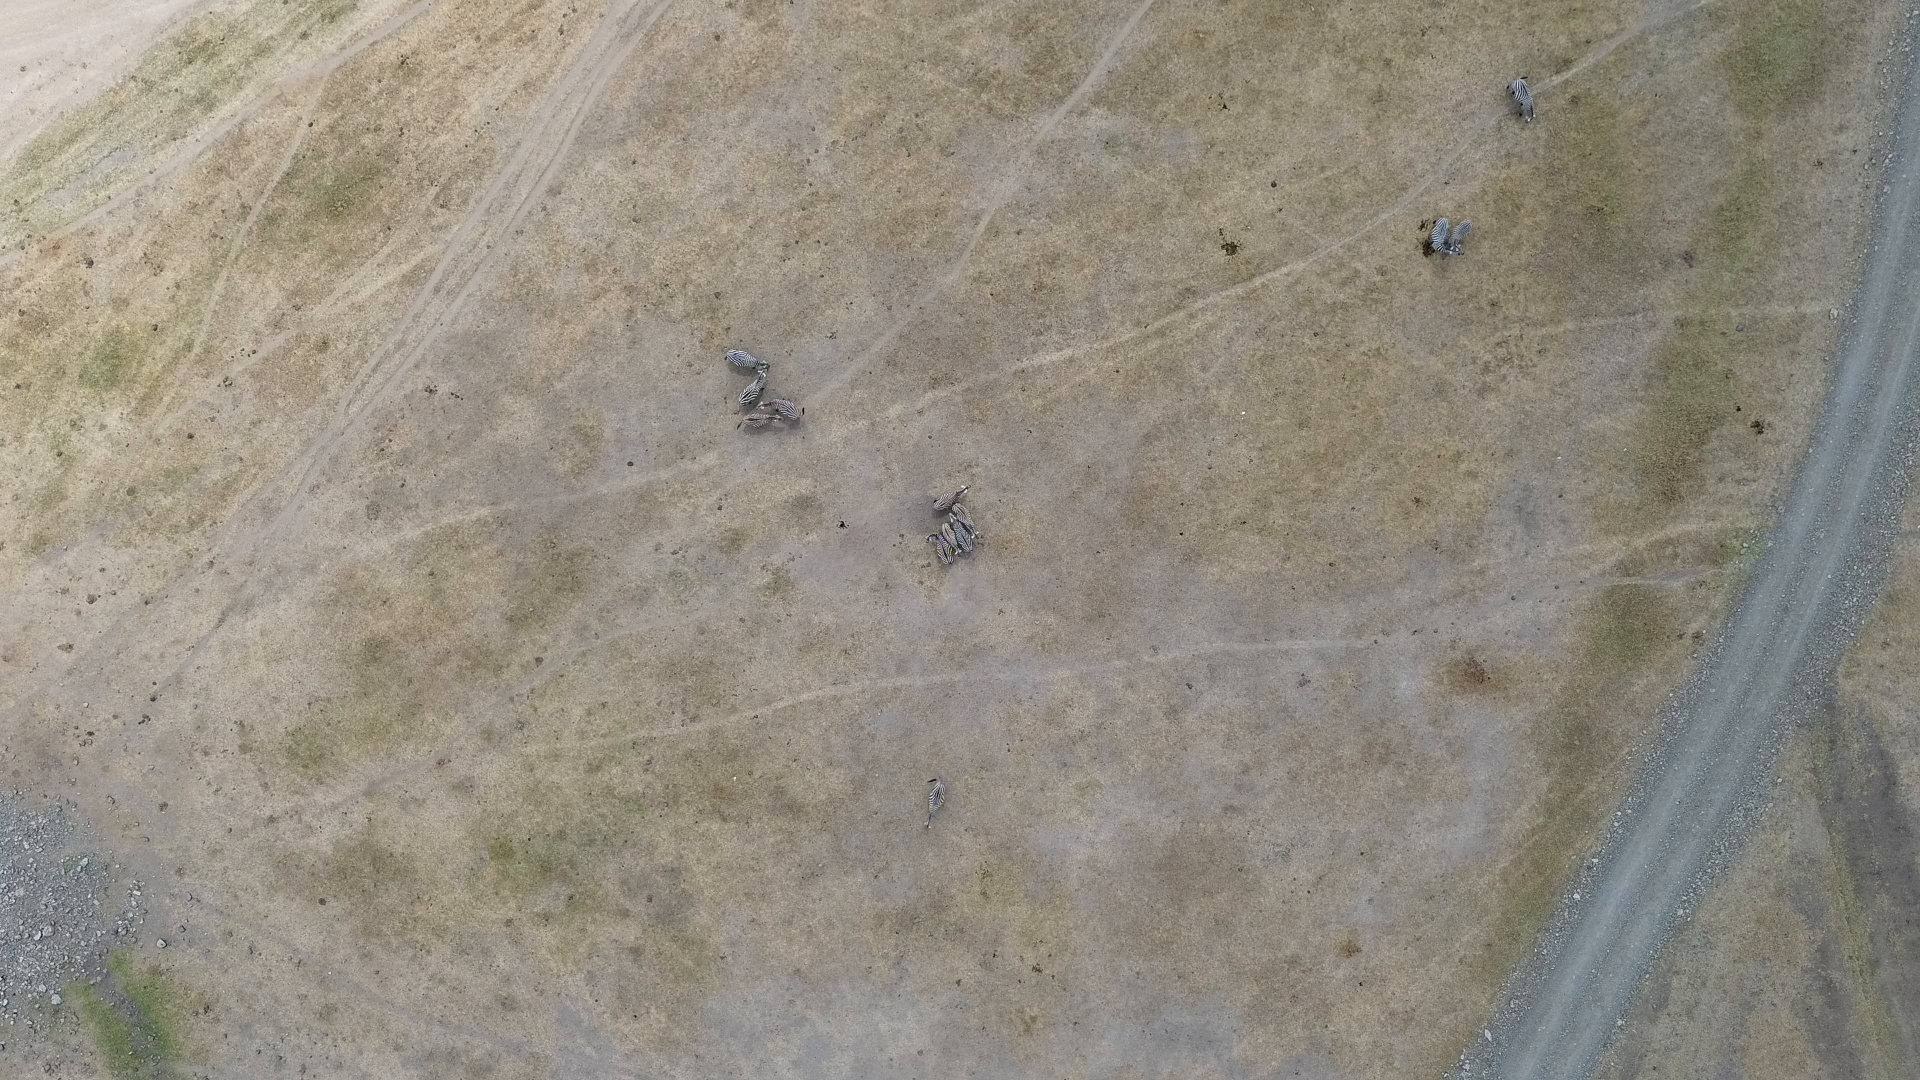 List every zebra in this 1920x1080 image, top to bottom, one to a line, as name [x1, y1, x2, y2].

zebra [1509, 78, 1536, 124]
zebra [1429, 217, 1449, 253]
zebra [1449, 220, 1471, 254]
zebra [723, 349, 768, 367]
zebra [739, 369, 766, 405]
zebra [762, 394, 797, 417]
zebra [741, 410, 785, 431]
zebra [933, 485, 971, 510]
zebra [952, 503, 979, 539]
zebra [949, 512, 973, 552]
zebra [942, 522, 963, 554]
zebra [925, 534, 953, 565]
zebra [924, 782, 945, 829]